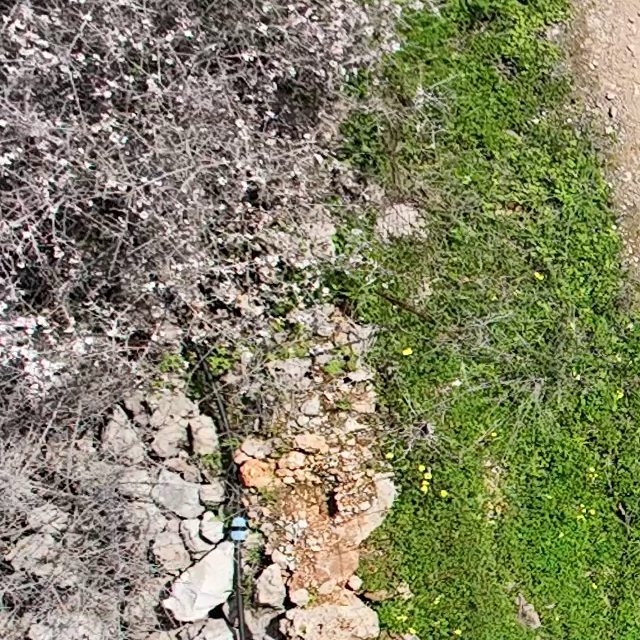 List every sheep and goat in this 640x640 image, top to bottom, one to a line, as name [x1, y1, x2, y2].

None